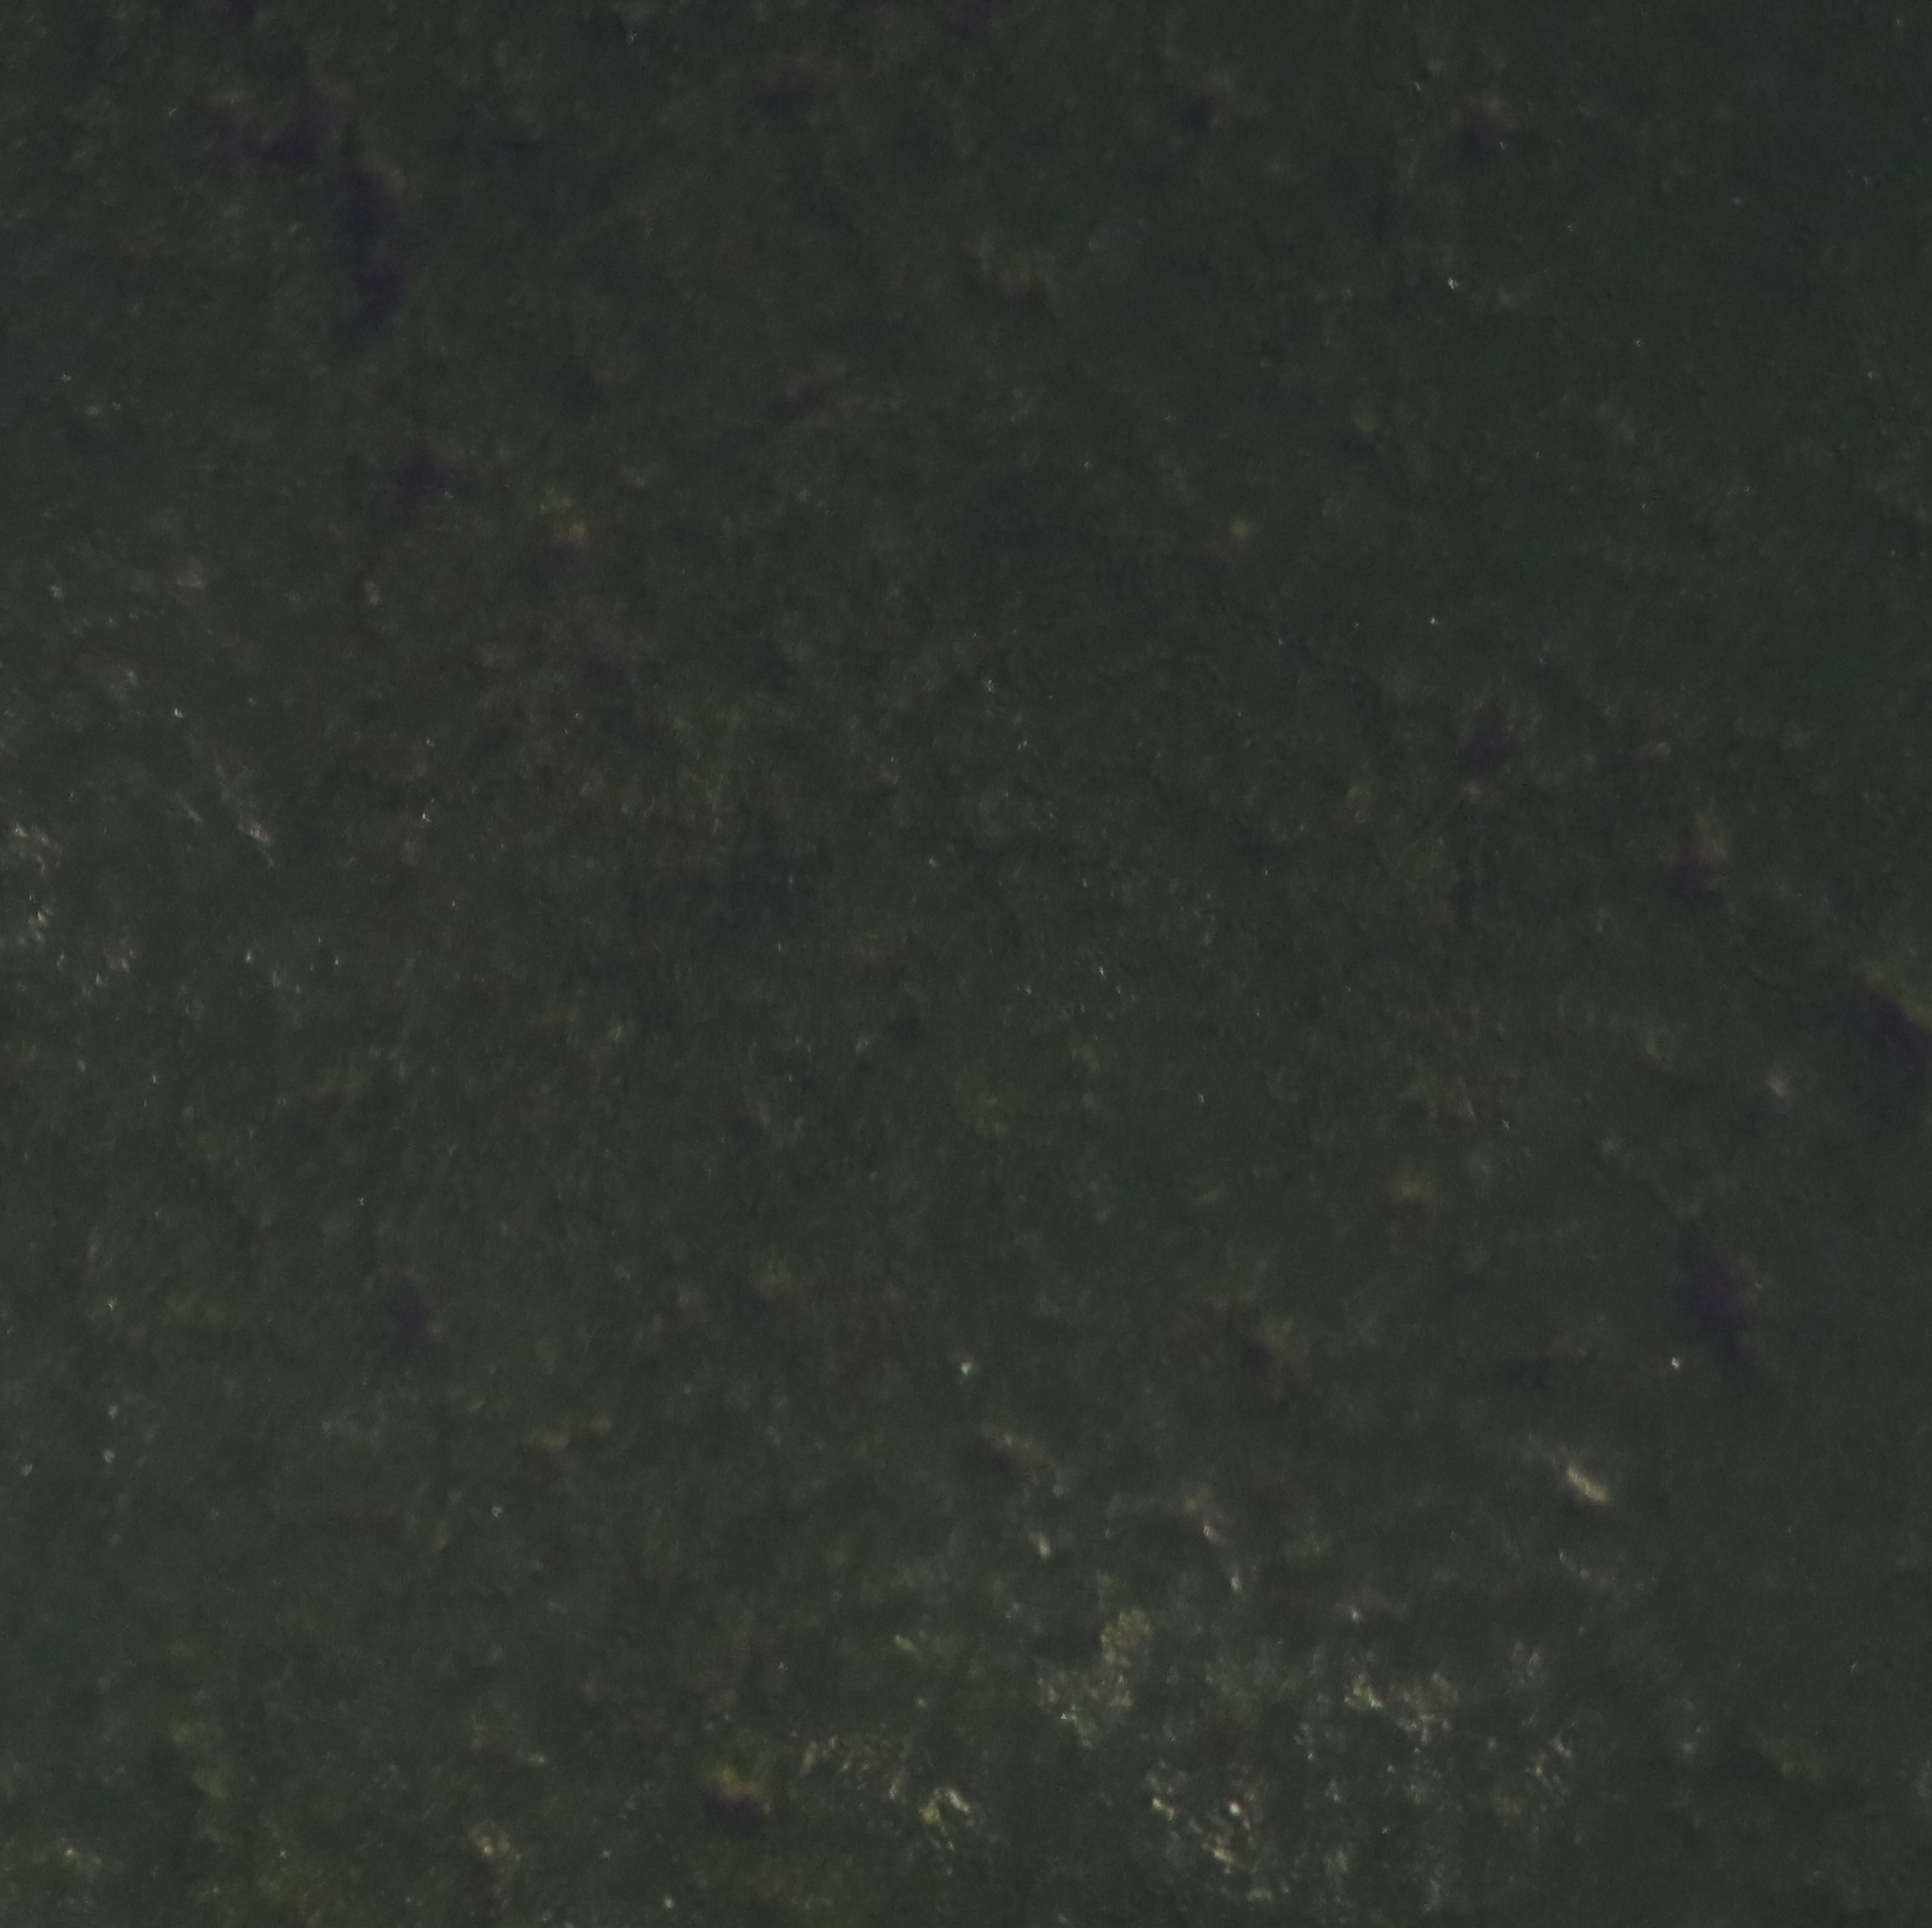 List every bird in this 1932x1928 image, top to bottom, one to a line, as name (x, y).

None